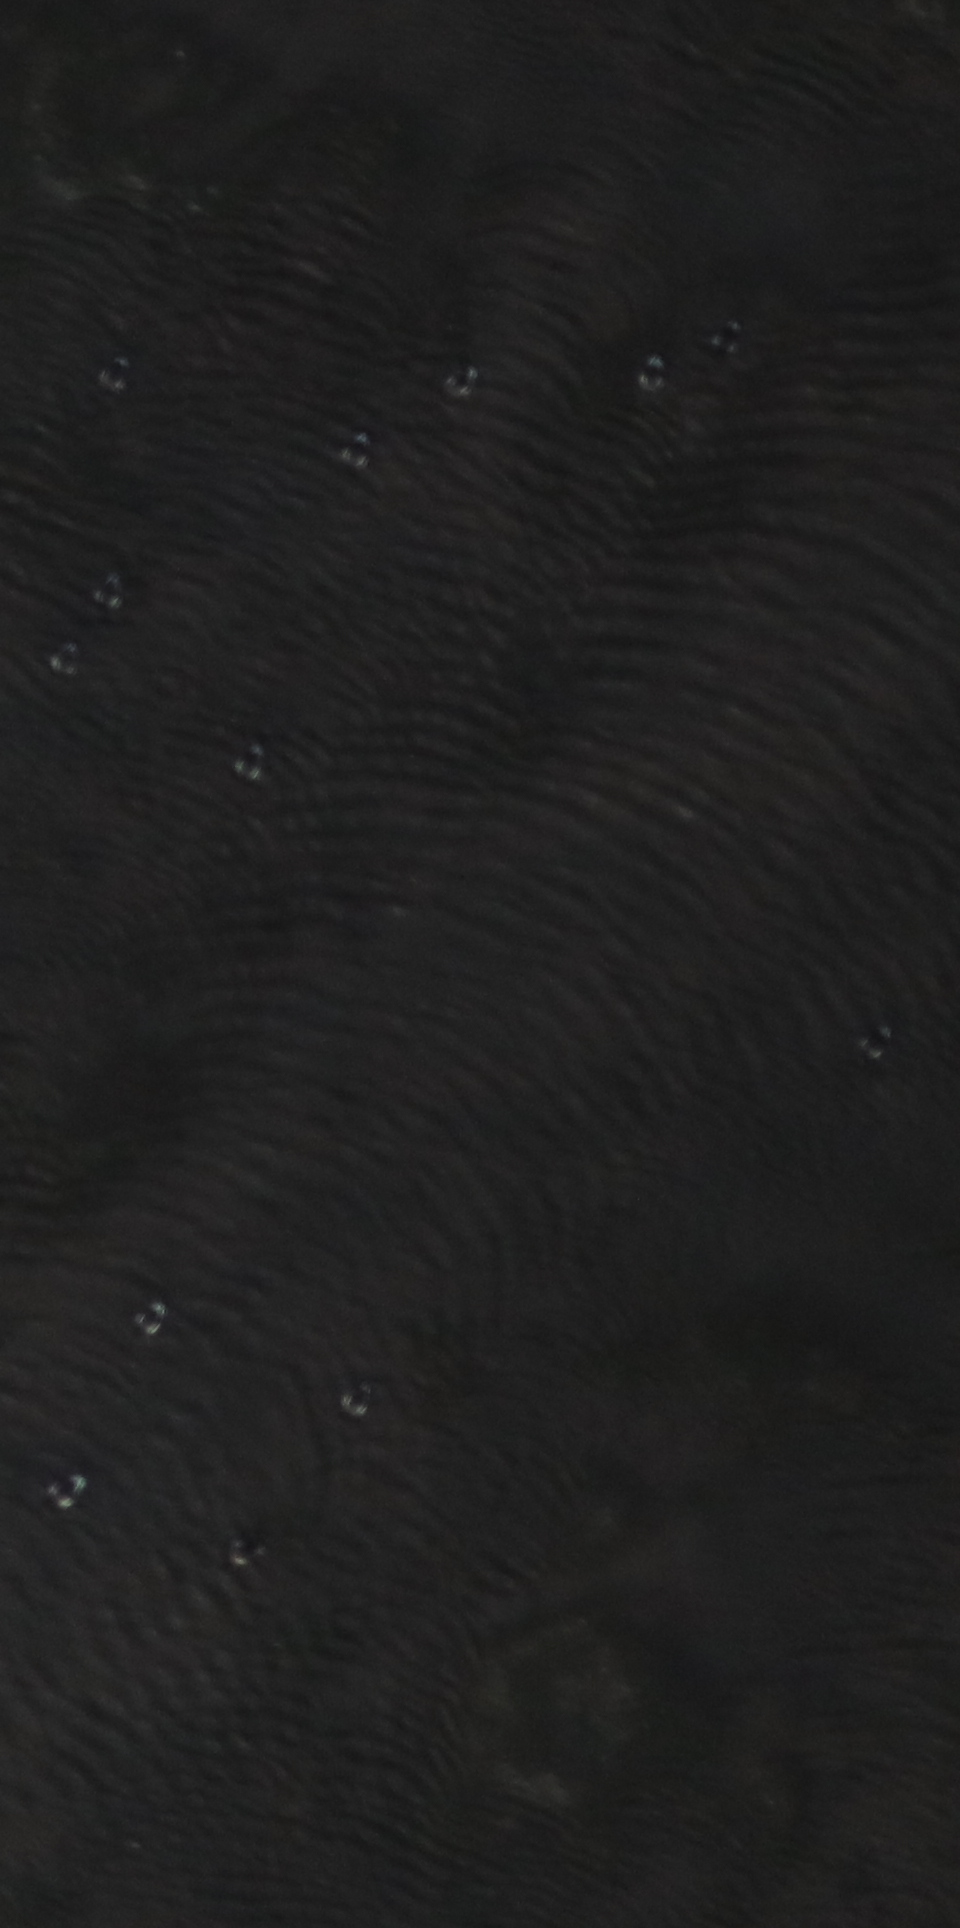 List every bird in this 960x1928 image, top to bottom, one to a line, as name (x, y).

brant (724, 345)
brant (462, 371)
brant (117, 375)
brant (657, 381)
brant (354, 450)
brant (106, 597)
brant (69, 666)
brant (250, 766)
brant (874, 1045)
brant (150, 1316)
brant (350, 1397)
brant (66, 1490)
brant (252, 1560)